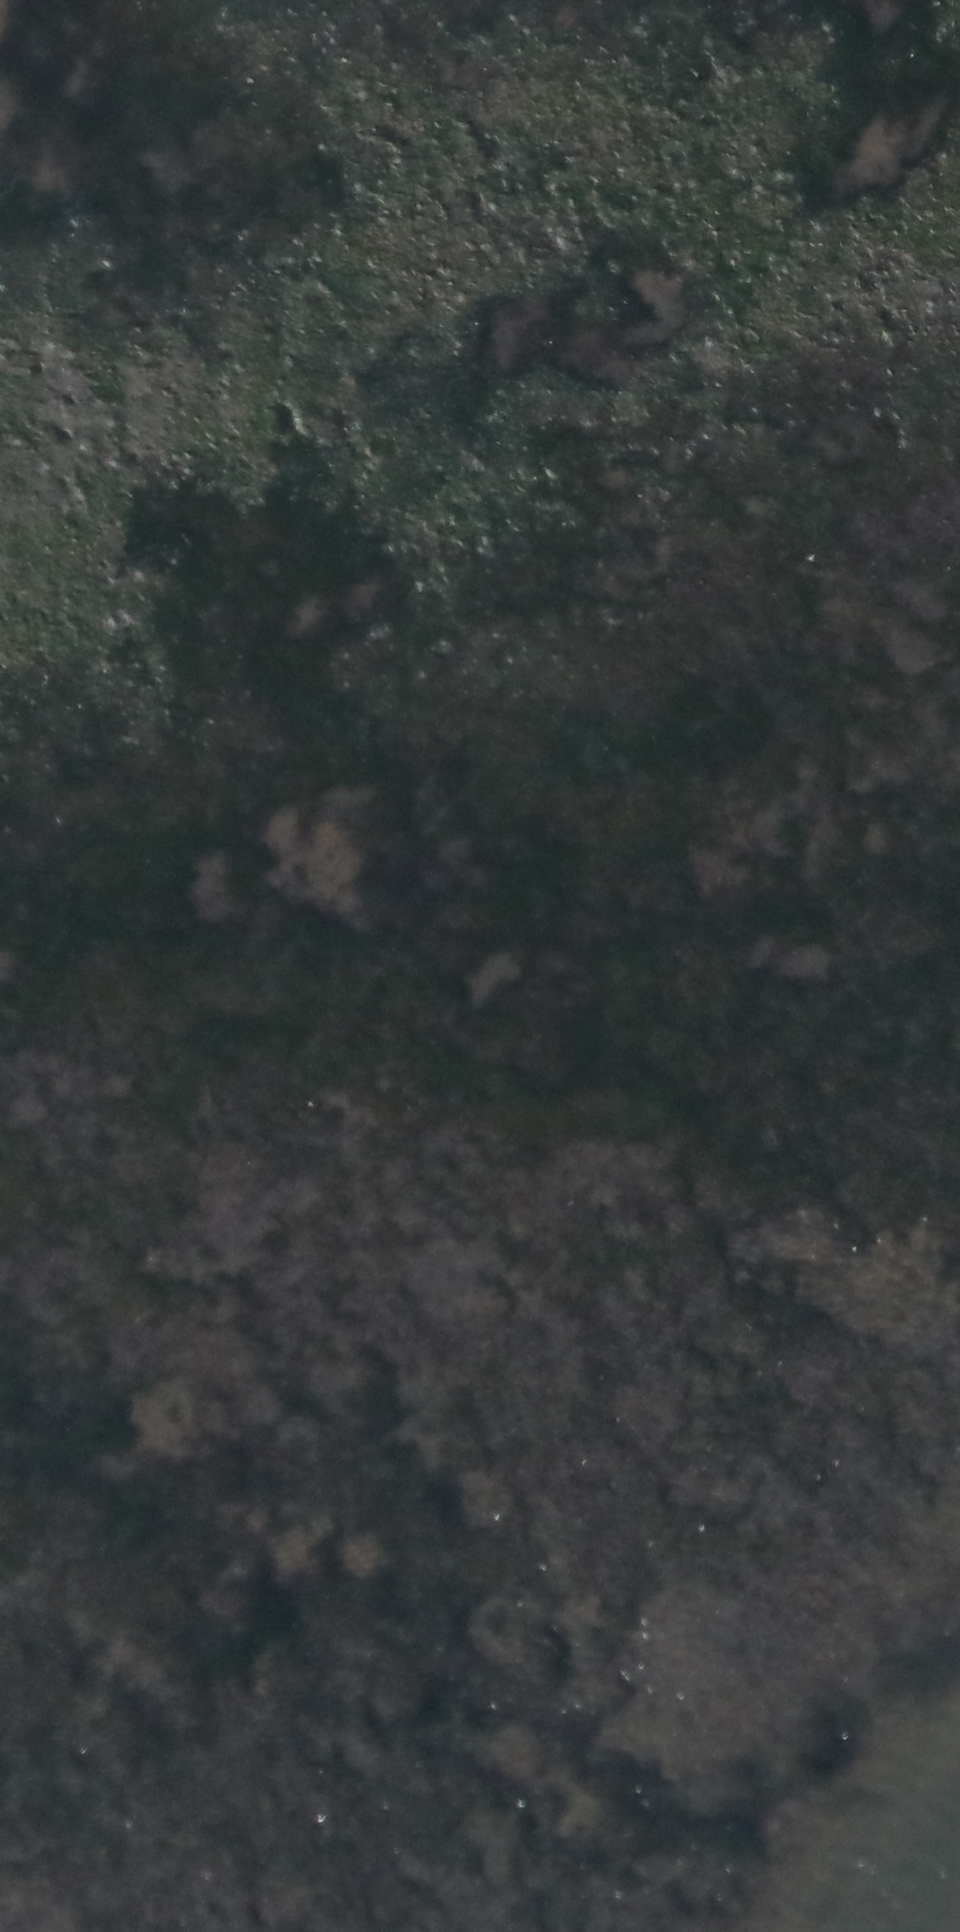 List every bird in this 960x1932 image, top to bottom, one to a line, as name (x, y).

None